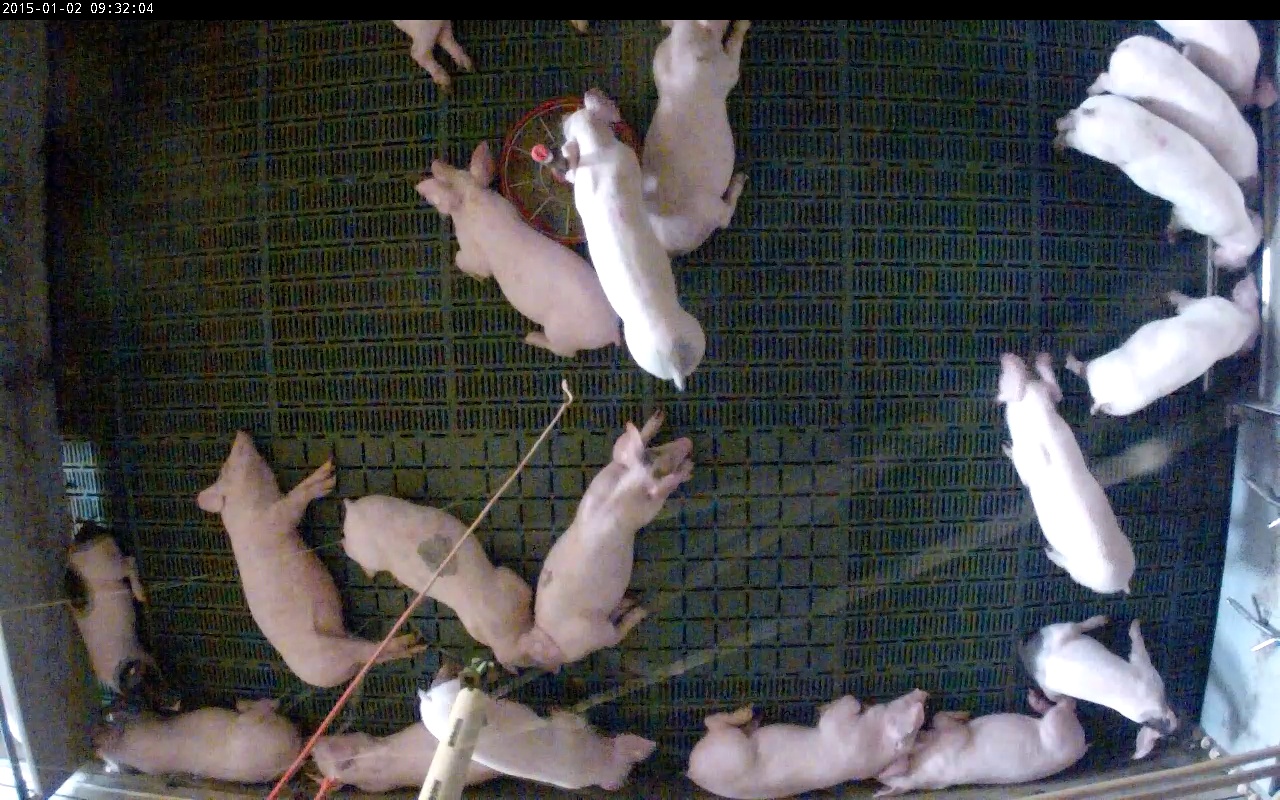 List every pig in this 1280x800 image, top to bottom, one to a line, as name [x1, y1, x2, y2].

pig [390, 19, 590, 90]
pig [1157, 19, 1276, 109]
pig [640, 22, 752, 256]
pig [1088, 35, 1265, 204]
pig [561, 89, 706, 393]
pig [1054, 94, 1265, 273]
pig [415, 146, 620, 356]
pig [1065, 277, 1261, 419]
pig [996, 352, 1135, 595]
pig [534, 408, 694, 663]
pig [198, 432, 429, 691]
pig [343, 496, 569, 674]
pig [67, 519, 180, 725]
pig [1018, 616, 1178, 760]
pig [416, 662, 657, 791]
pig [688, 685, 930, 799]
pig [874, 692, 1090, 794]
pig [90, 701, 304, 785]
pig [304, 719, 507, 793]